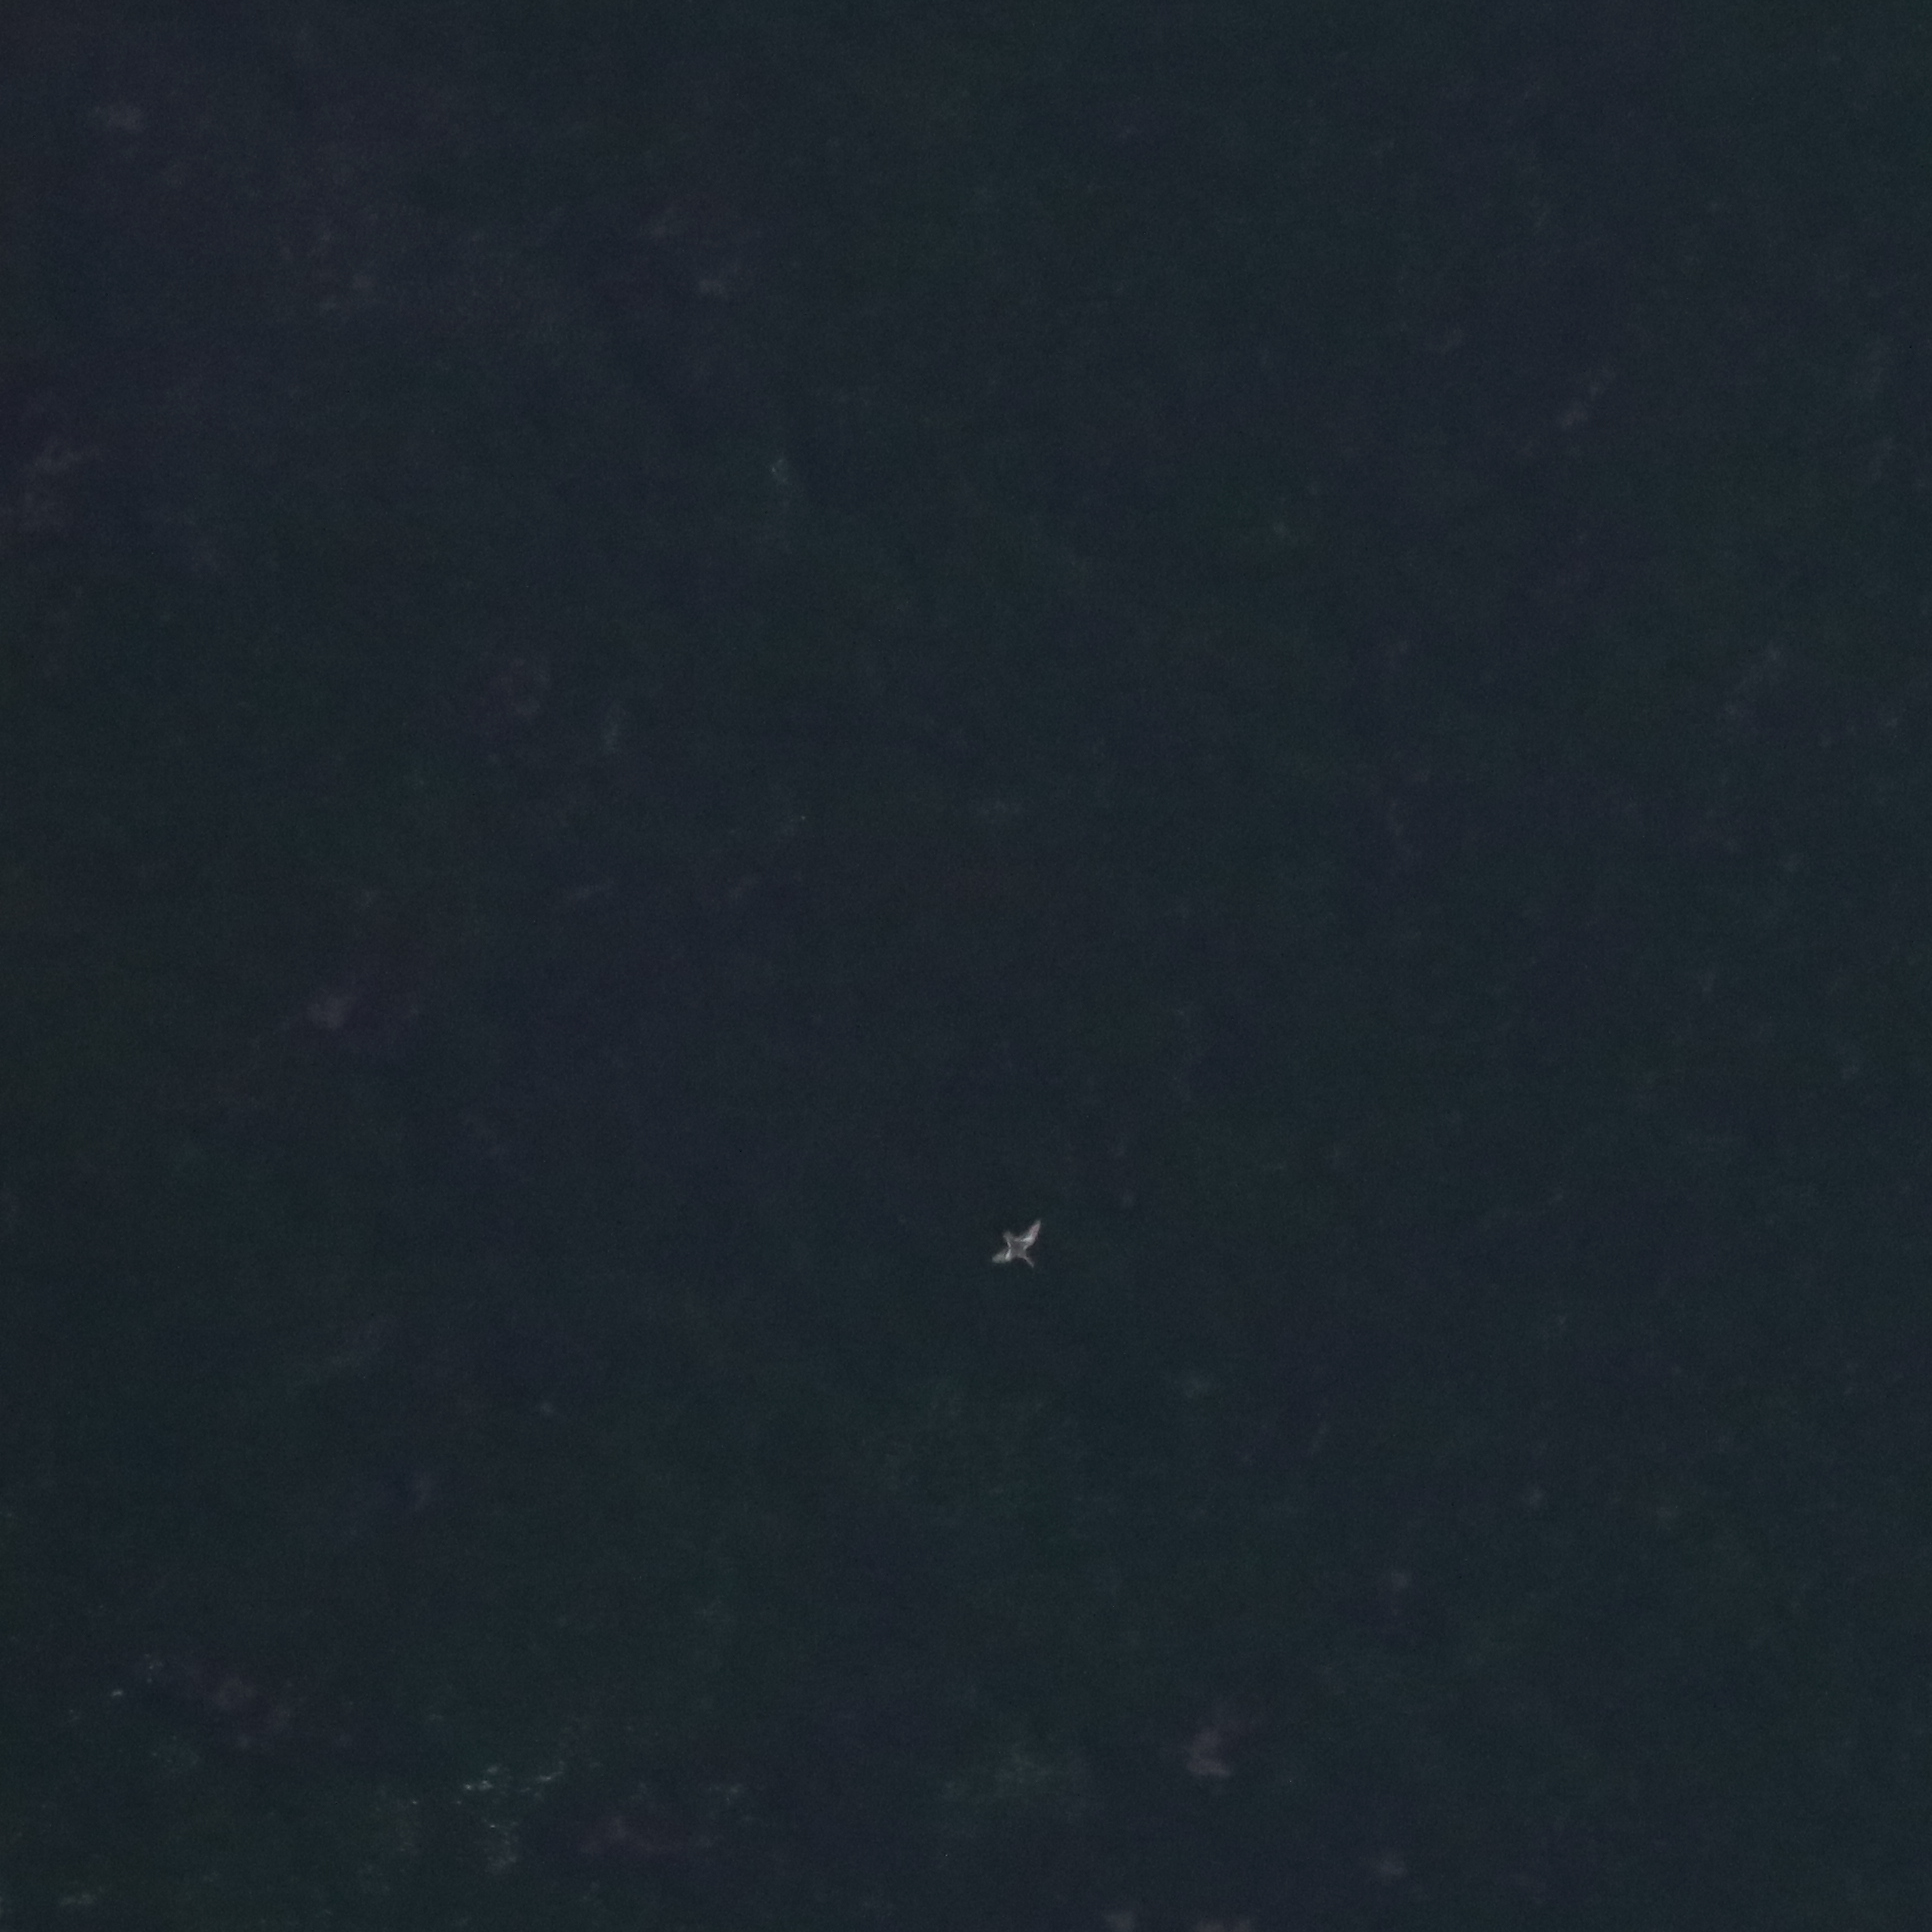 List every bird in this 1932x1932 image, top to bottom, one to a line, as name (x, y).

other bird (1020, 1248)